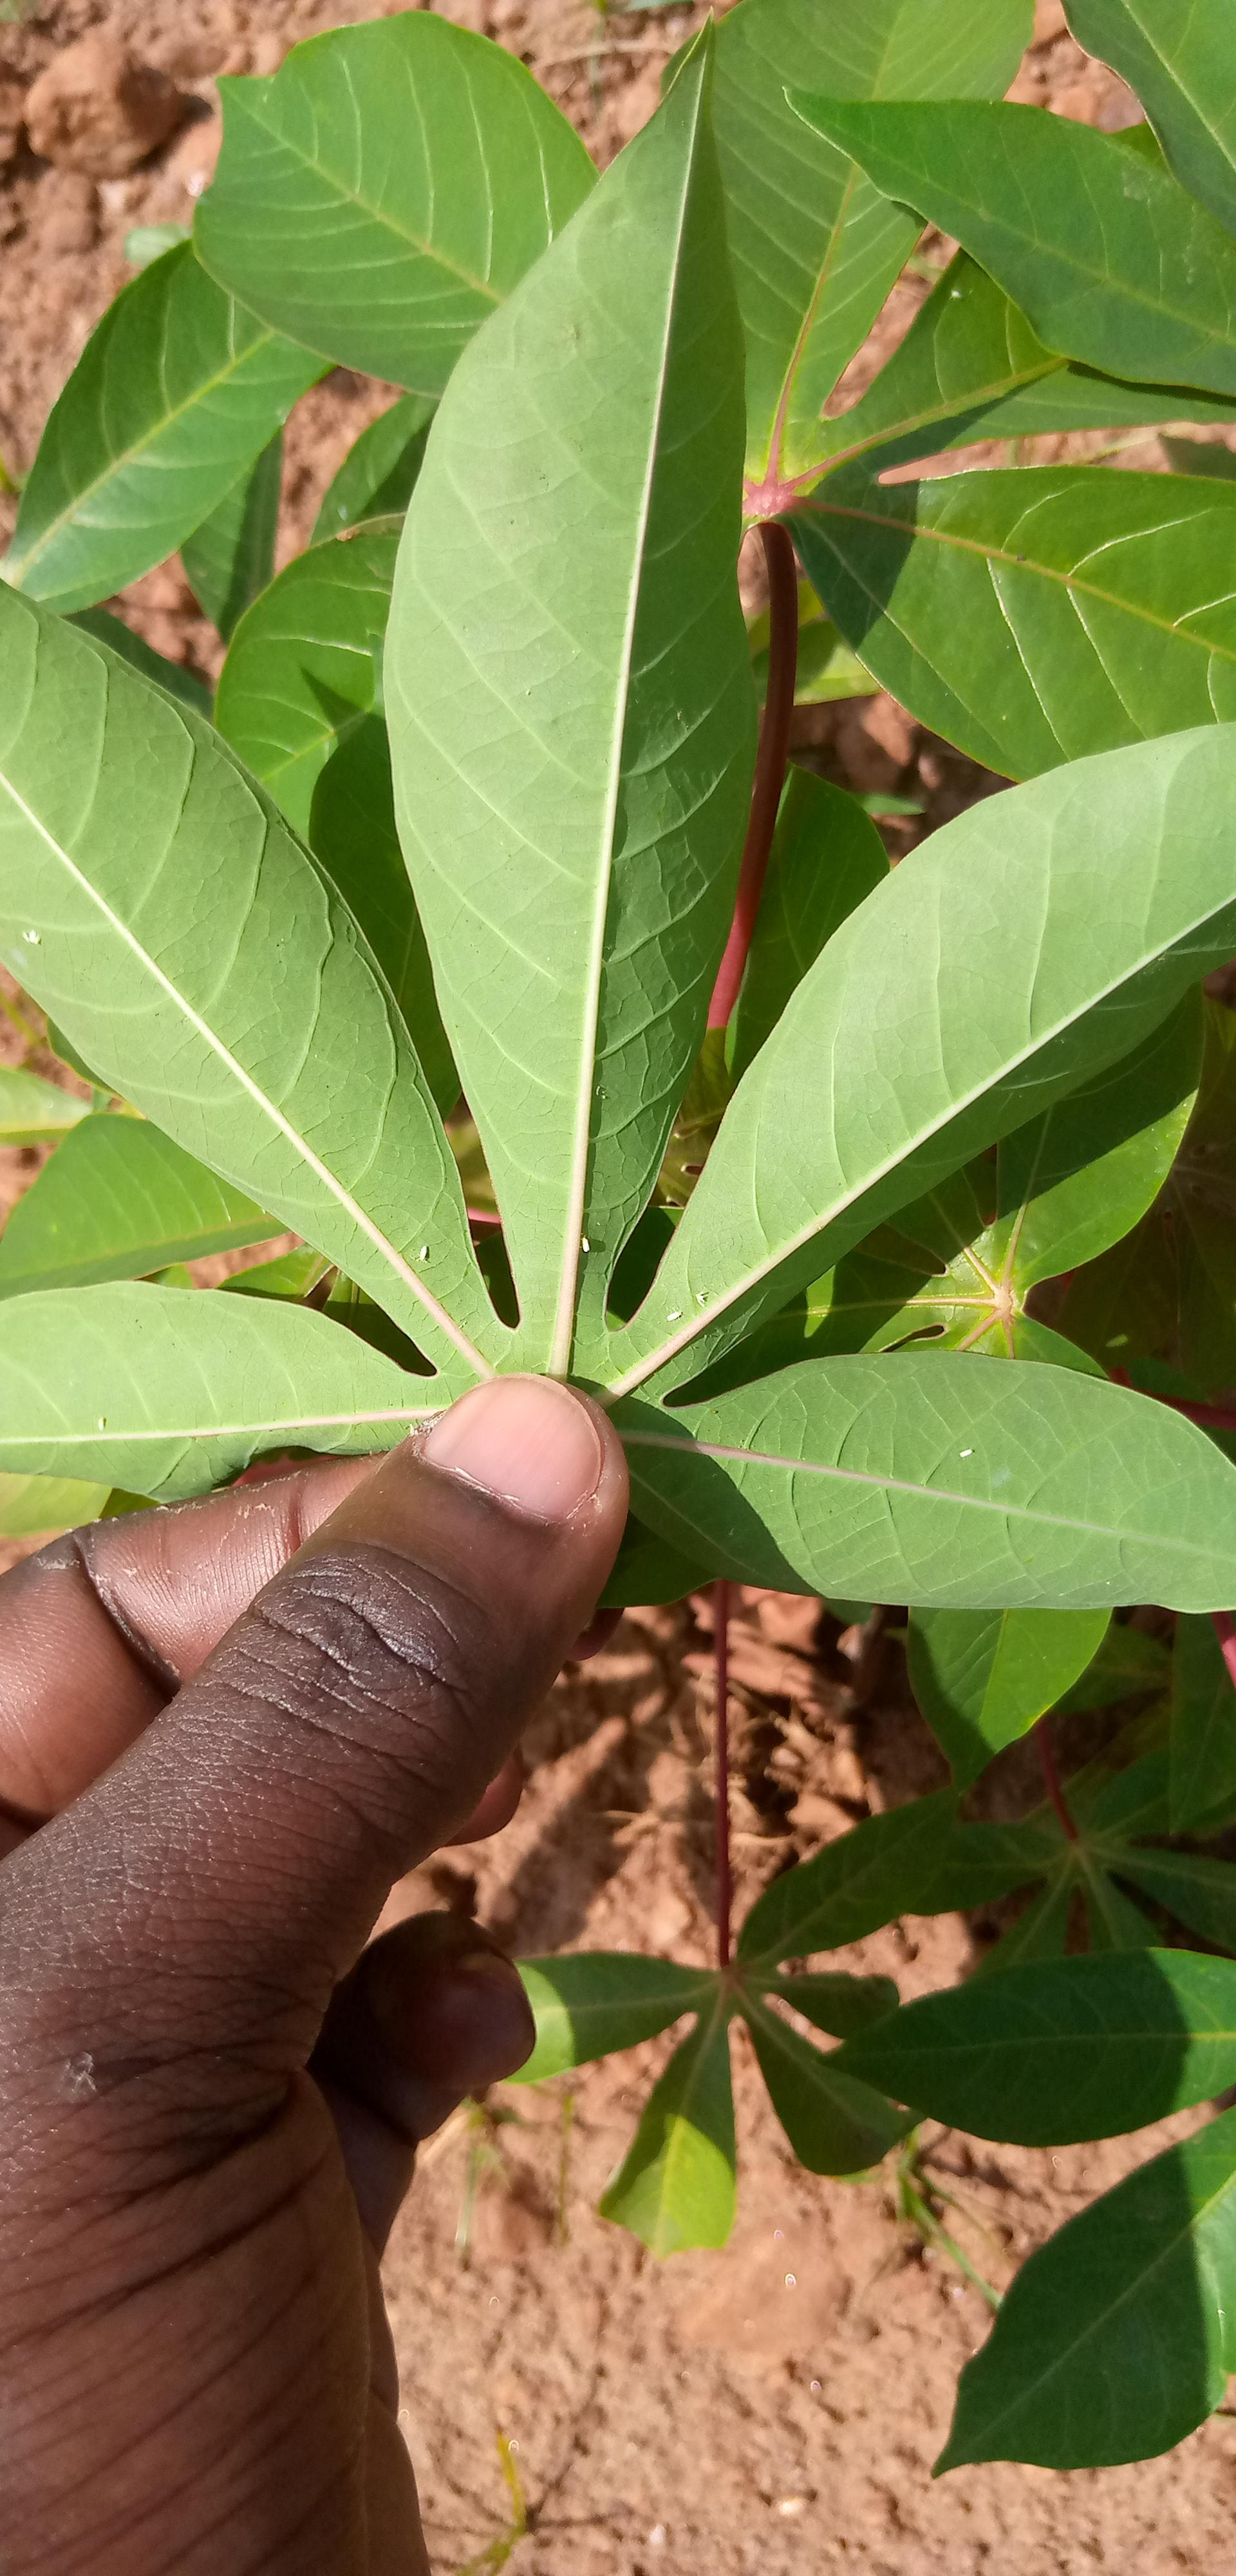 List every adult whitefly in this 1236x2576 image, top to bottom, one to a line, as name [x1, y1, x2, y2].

whitefly [27, 927, 36, 945]
whitefly [21, 930, 28, 945]
whitefly [35, 933, 42, 945]
whitefly [672, 1130, 681, 1142]
whitefly [677, 1164, 689, 1175]
whitefly [664, 1194, 675, 1207]
whitefly [580, 1235, 592, 1253]
whitefly [417, 1244, 430, 1264]
whitefly [694, 1289, 709, 1310]
whitefly [665, 1309, 682, 1324]
whitefly [95, 1416, 108, 1433]
whitefly [957, 1448, 975, 1460]